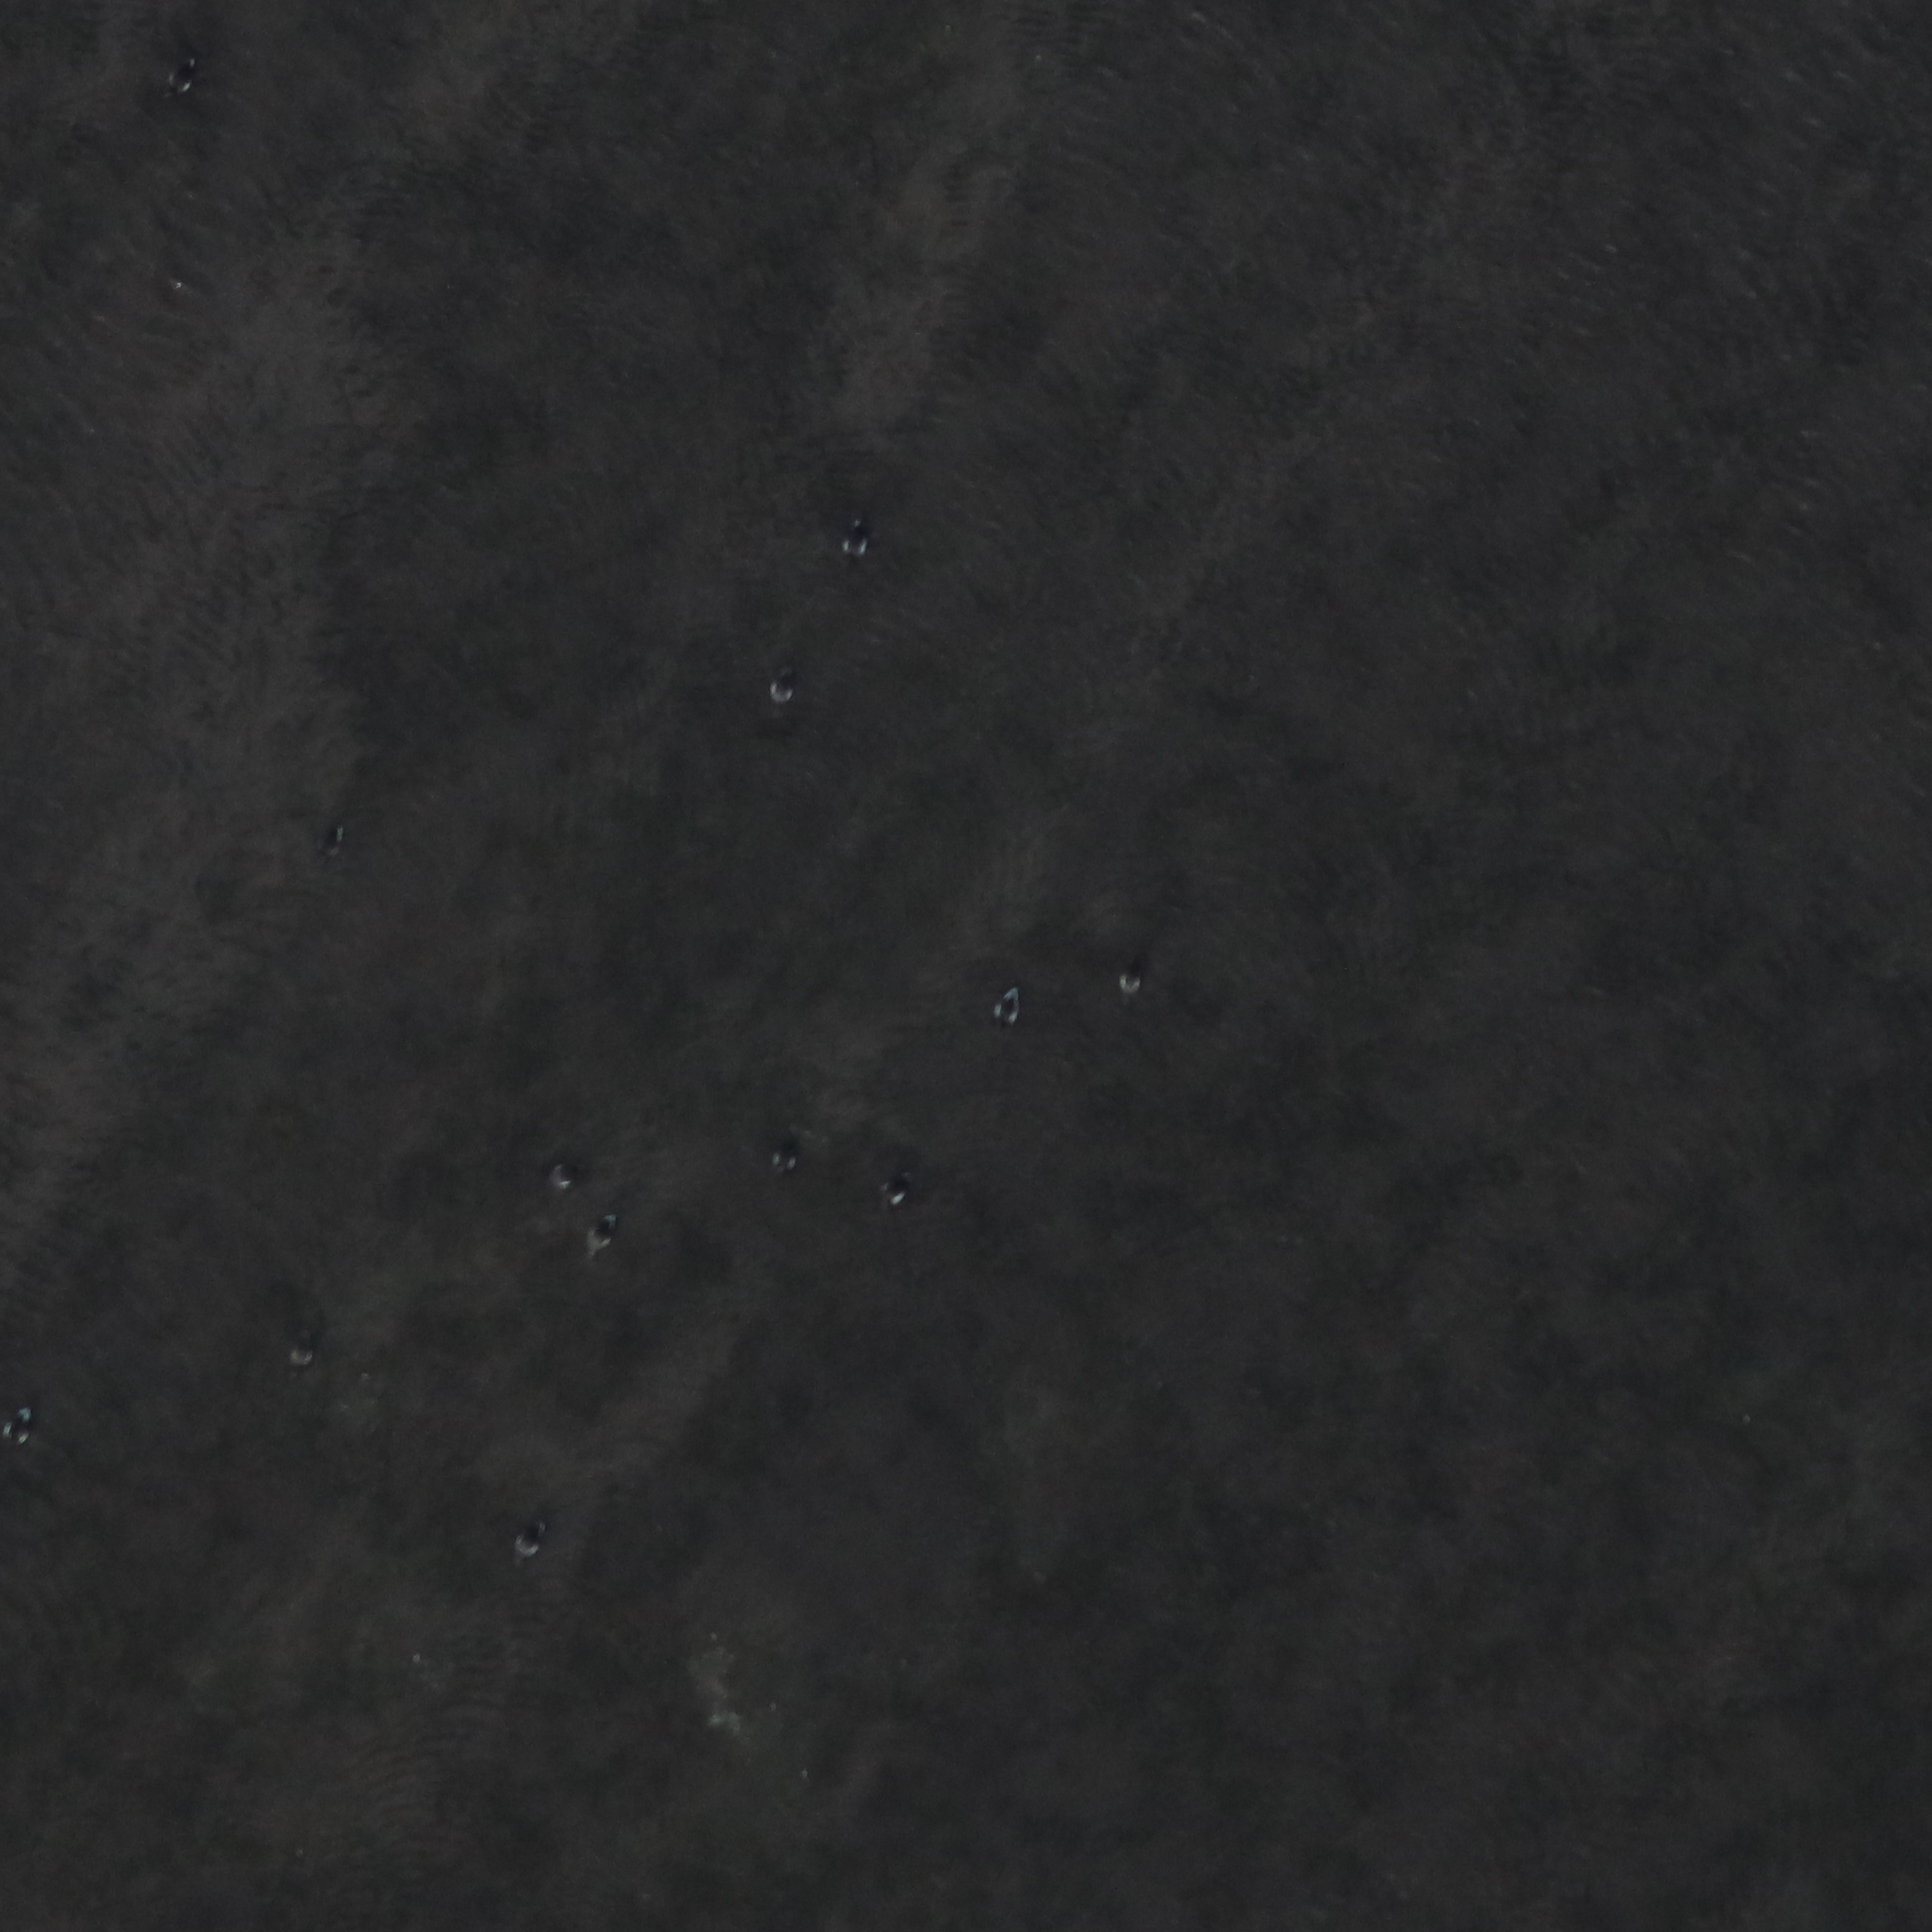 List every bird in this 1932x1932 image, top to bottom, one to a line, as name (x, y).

brant (182, 76)
brant (857, 543)
brant (783, 693)
brant (330, 844)
brant (1129, 984)
brant (1008, 1009)
brant (786, 1162)
brant (560, 1177)
brant (905, 1185)
brant (603, 1233)
brant (305, 1350)
brant (18, 1427)
brant (529, 1546)